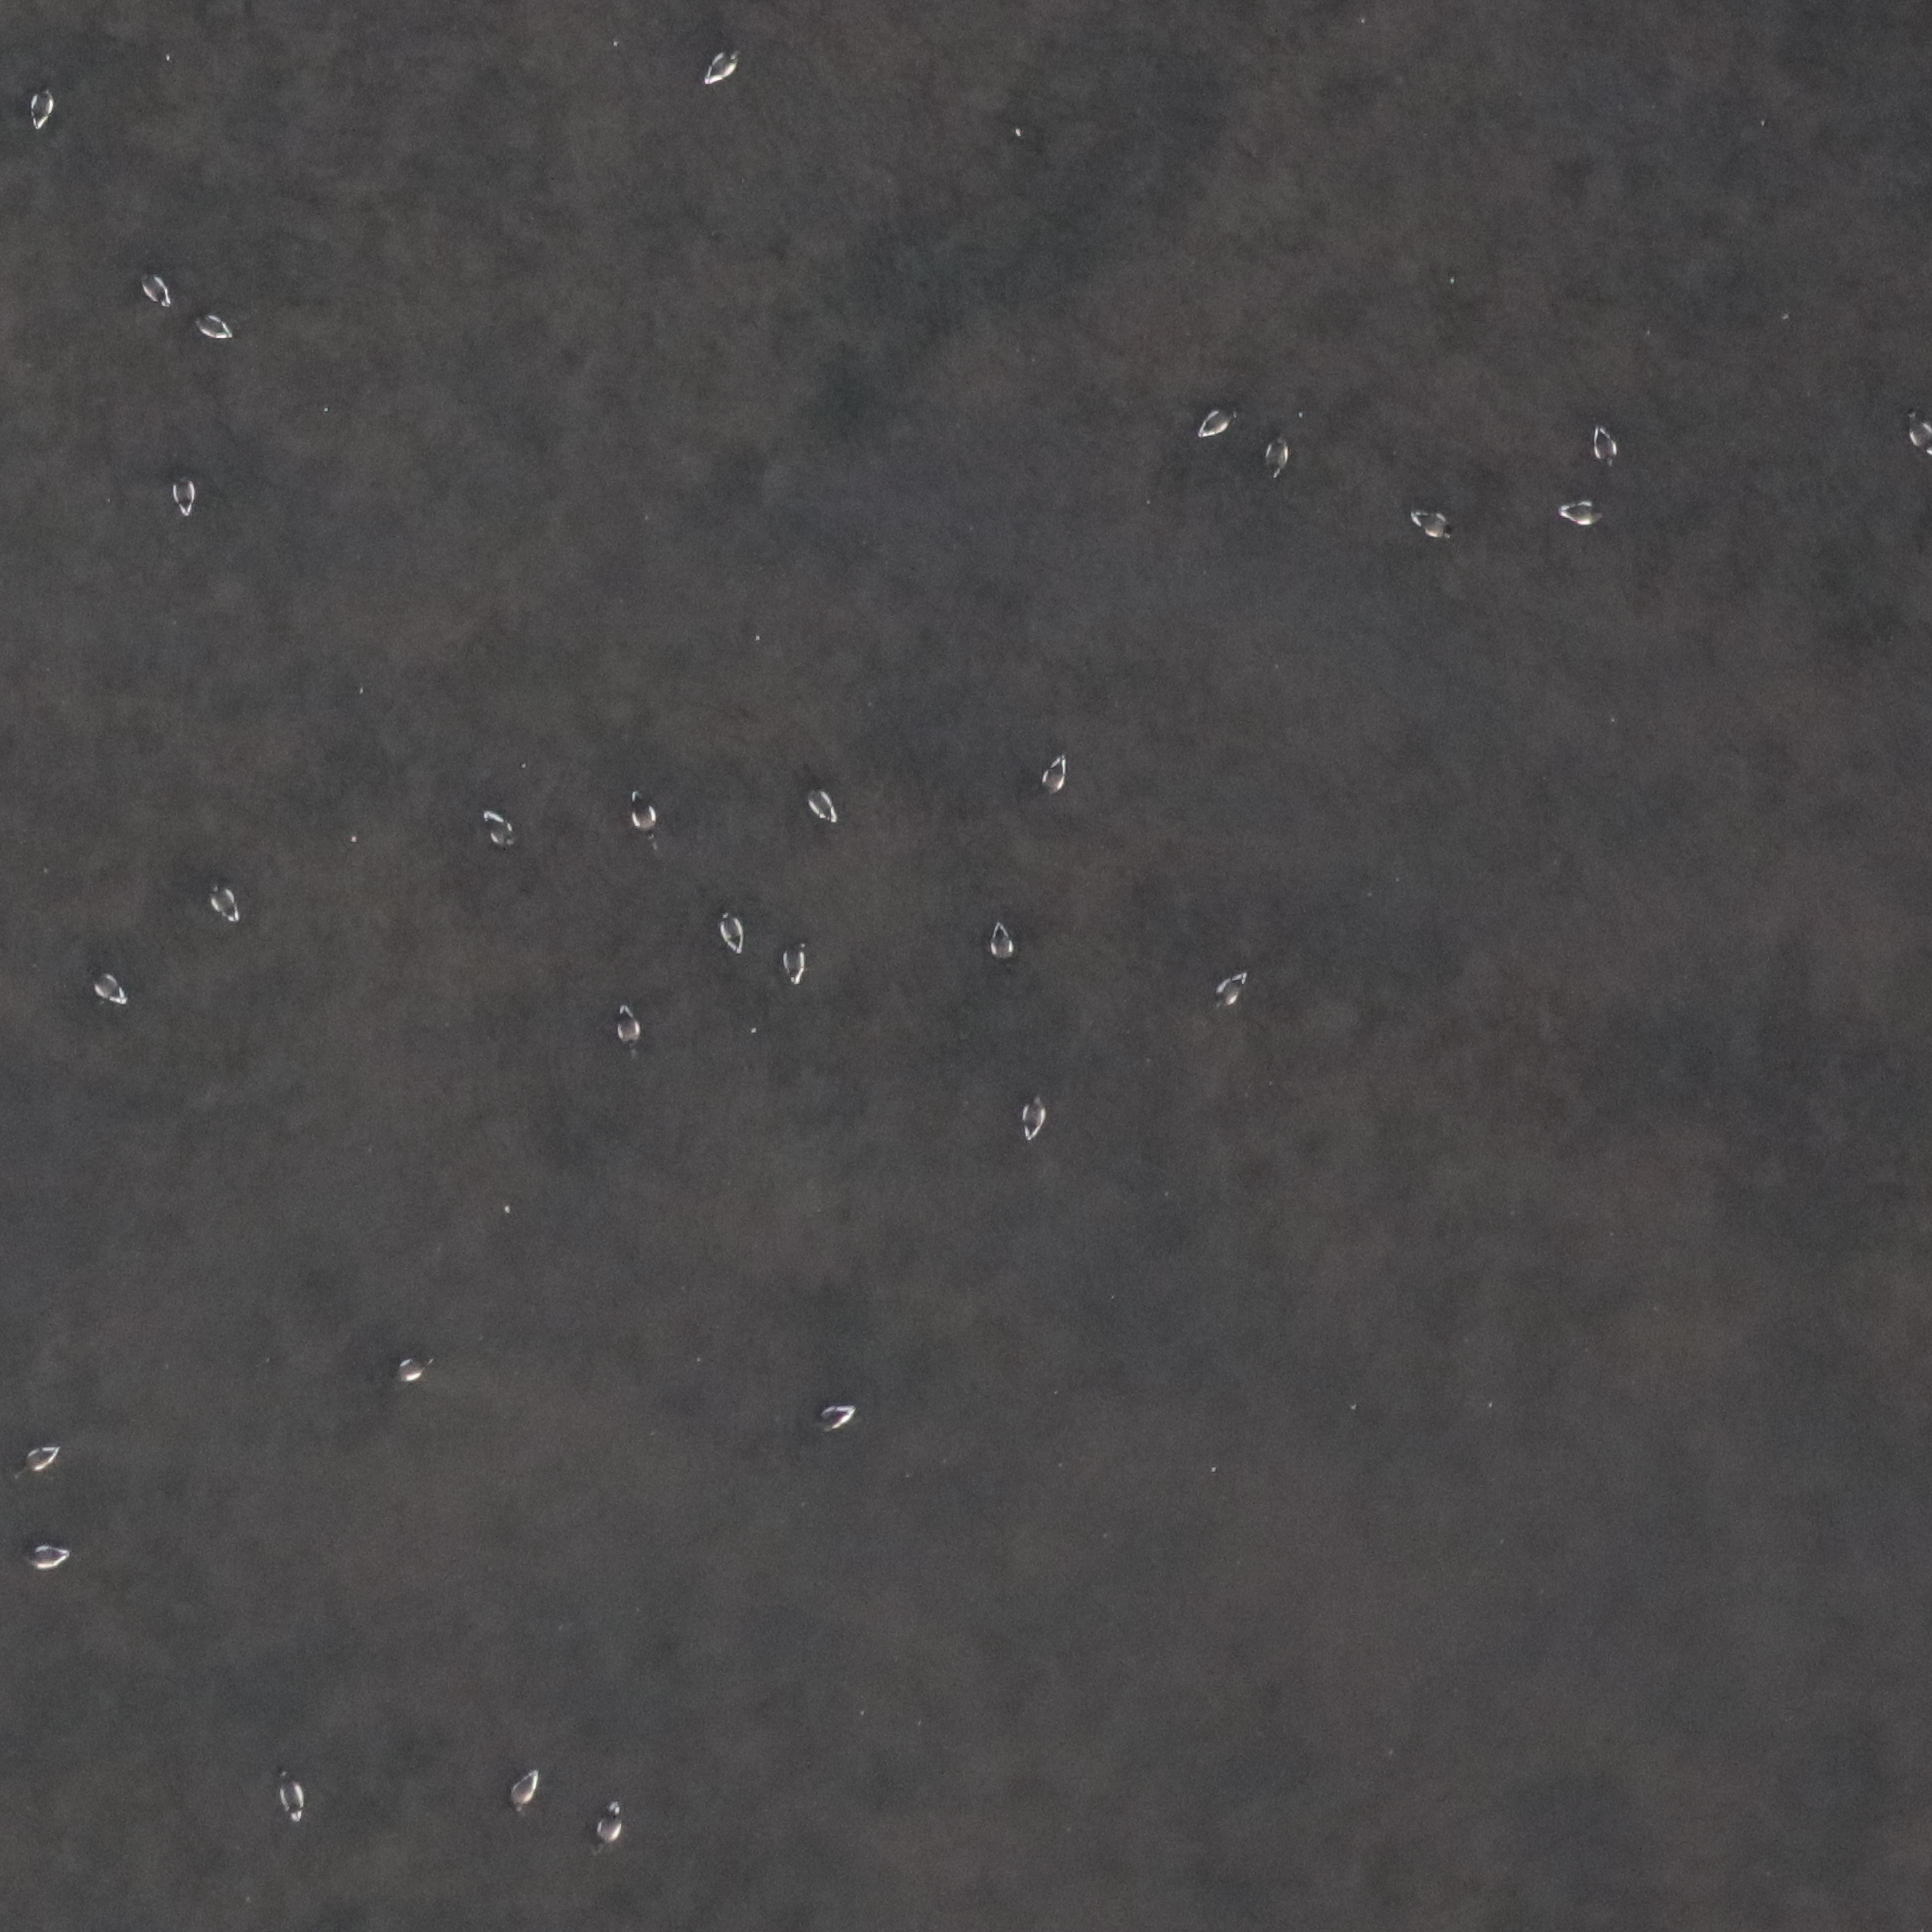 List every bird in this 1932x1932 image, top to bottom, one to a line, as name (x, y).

brant (722, 67)
brant (41, 106)
brant (154, 289)
brant (211, 325)
brant (1217, 423)
brant (1921, 436)
brant (1604, 448)
brant (1276, 455)
brant (182, 494)
brant (1580, 512)
brant (1433, 524)
brant (1054, 777)
brant (821, 804)
brant (644, 817)
brant (500, 830)
brant (225, 903)
brant (732, 931)
brant (1000, 945)
brant (794, 963)
brant (108, 987)
brant (1229, 991)
brant (629, 1027)
brant (1033, 1116)
brant (413, 1368)
brant (835, 1416)
brant (37, 1458)
brant (46, 1556)
brant (523, 1790)
brant (291, 1796)
brant (610, 1825)